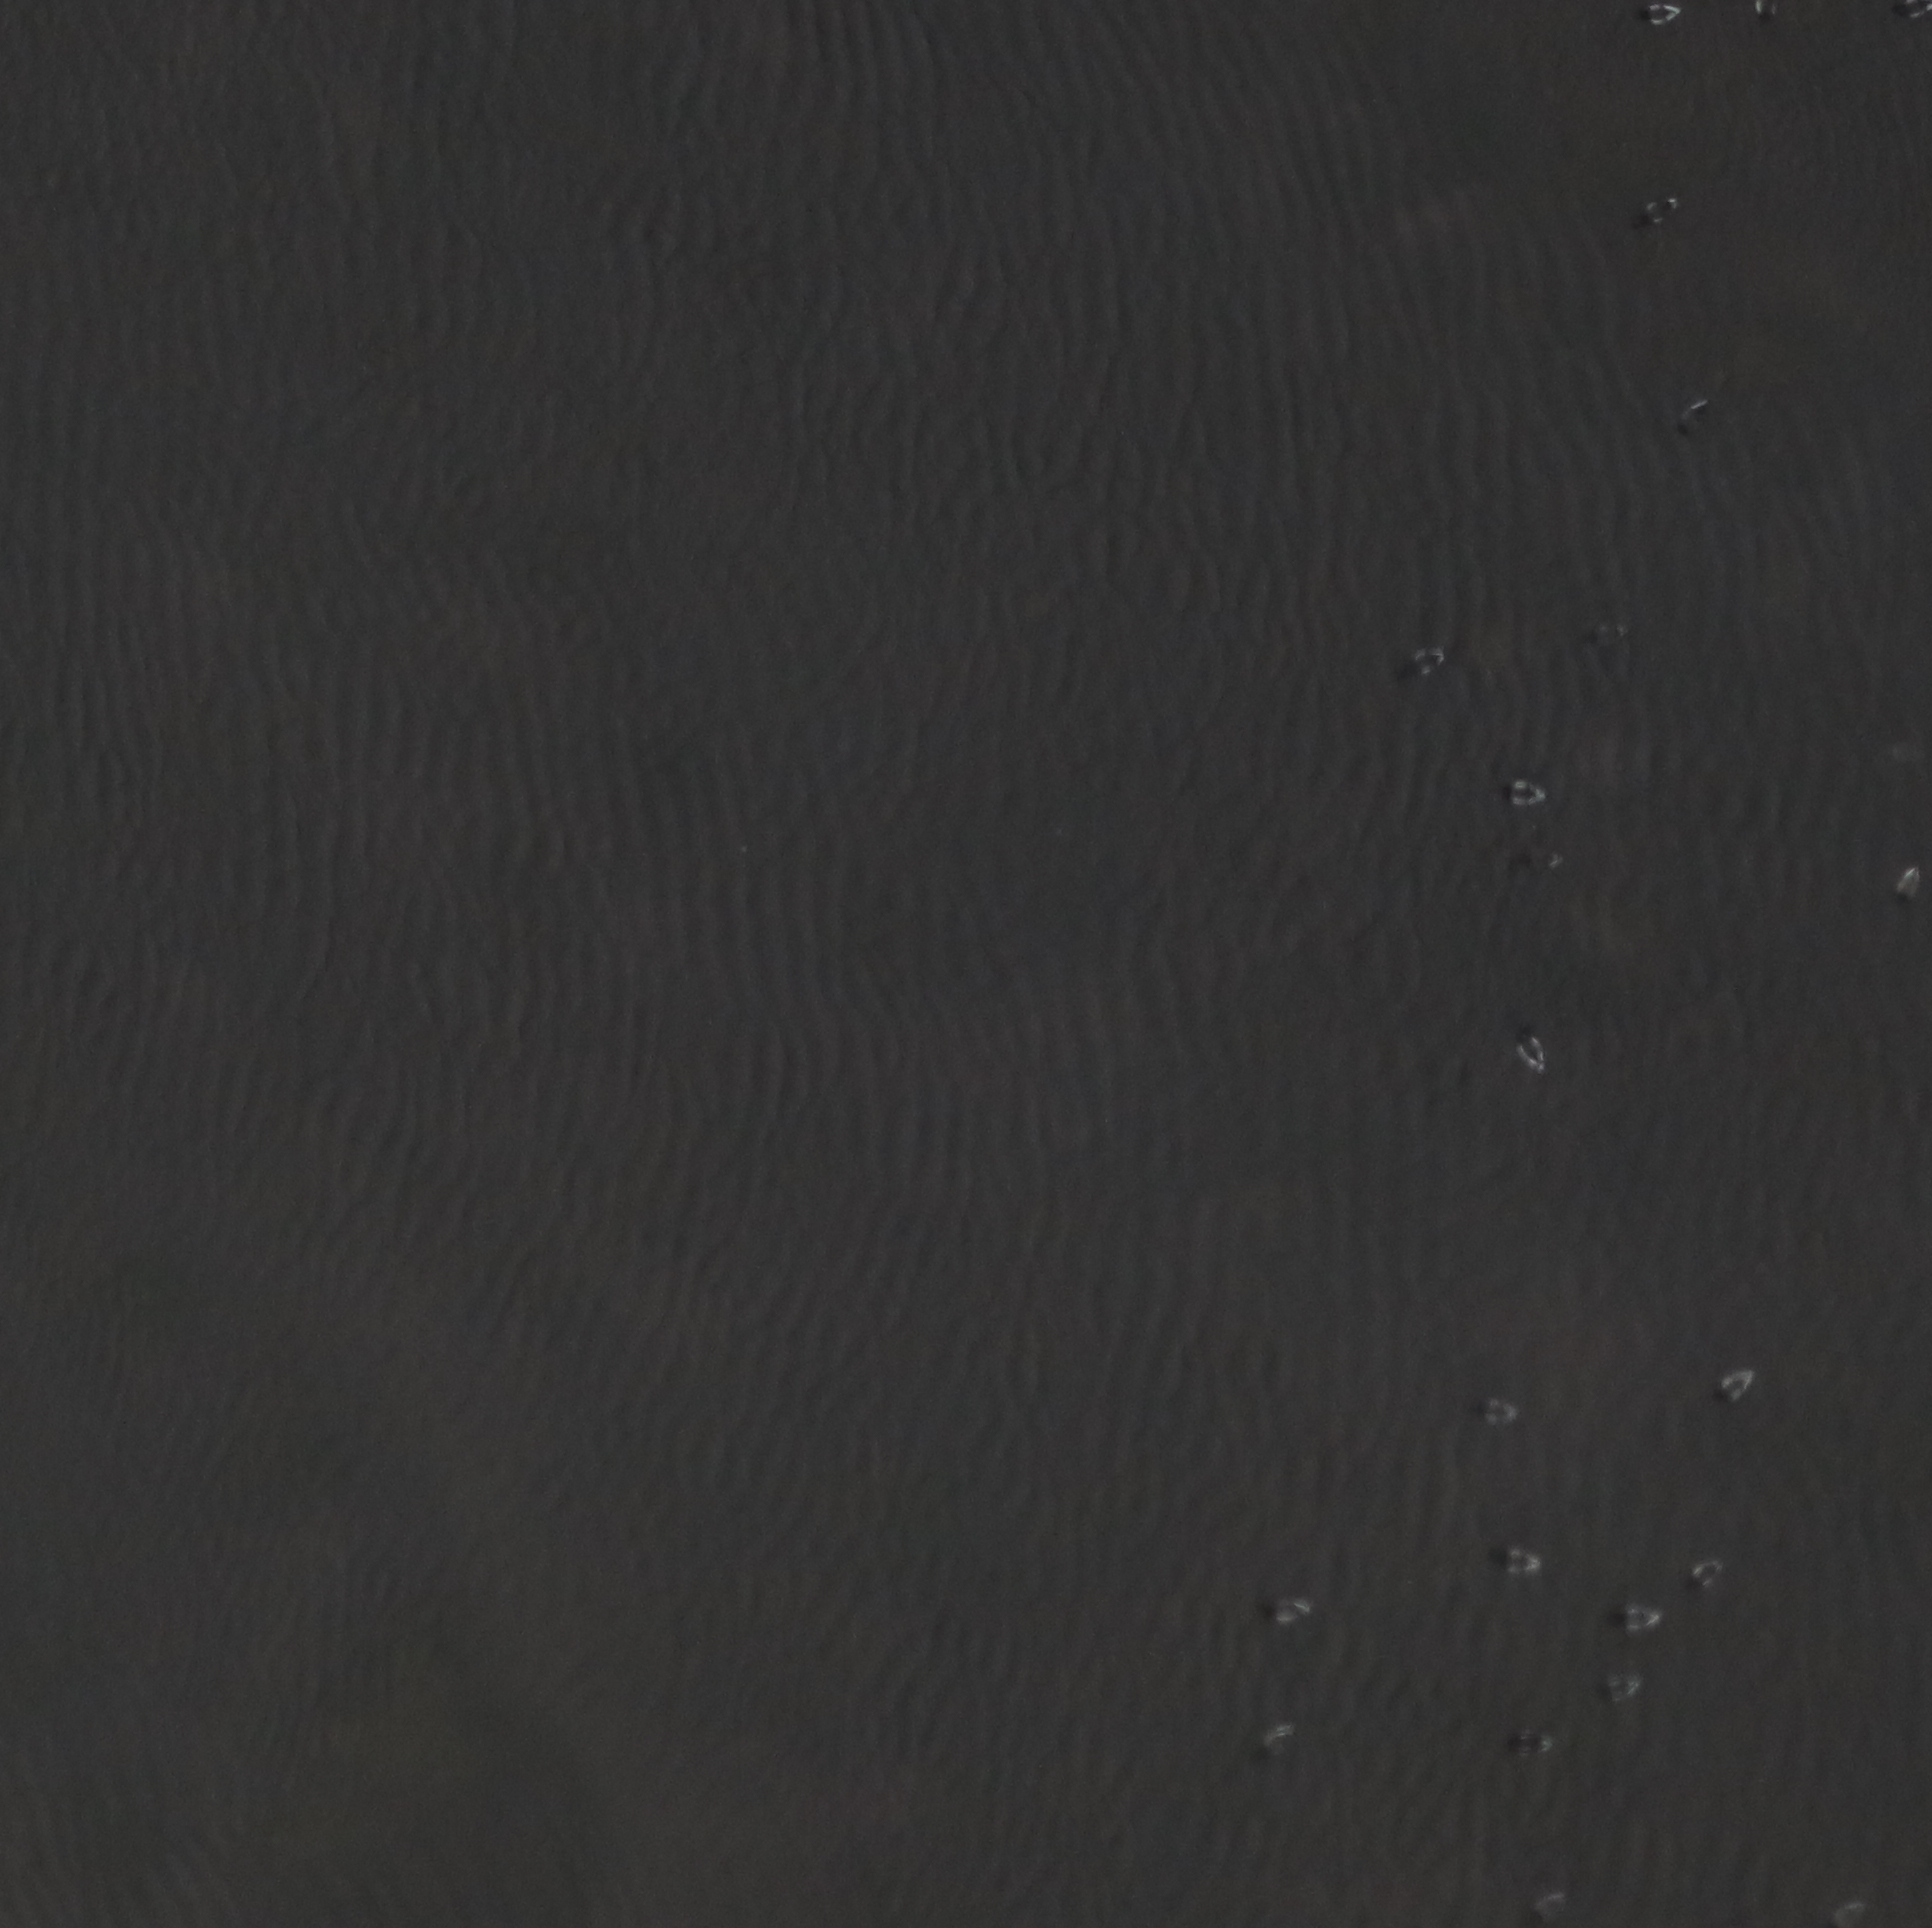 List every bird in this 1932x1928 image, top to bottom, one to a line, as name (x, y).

brant (1764, 2)
brant (1919, 7)
brant (1658, 13)
brant (1659, 209)
brant (1691, 416)
brant (1605, 635)
brant (1428, 659)
brant (1527, 790)
brant (1544, 859)
brant (1909, 879)
brant (1534, 1051)
brant (1736, 1380)
brant (1493, 1410)
brant (1517, 1561)
brant (1699, 1575)
brant (1295, 1609)
brant (1639, 1618)
brant (1618, 1687)
brant (1278, 1738)
brant (1527, 1739)
brant (1545, 1907)
brant (1853, 1913)